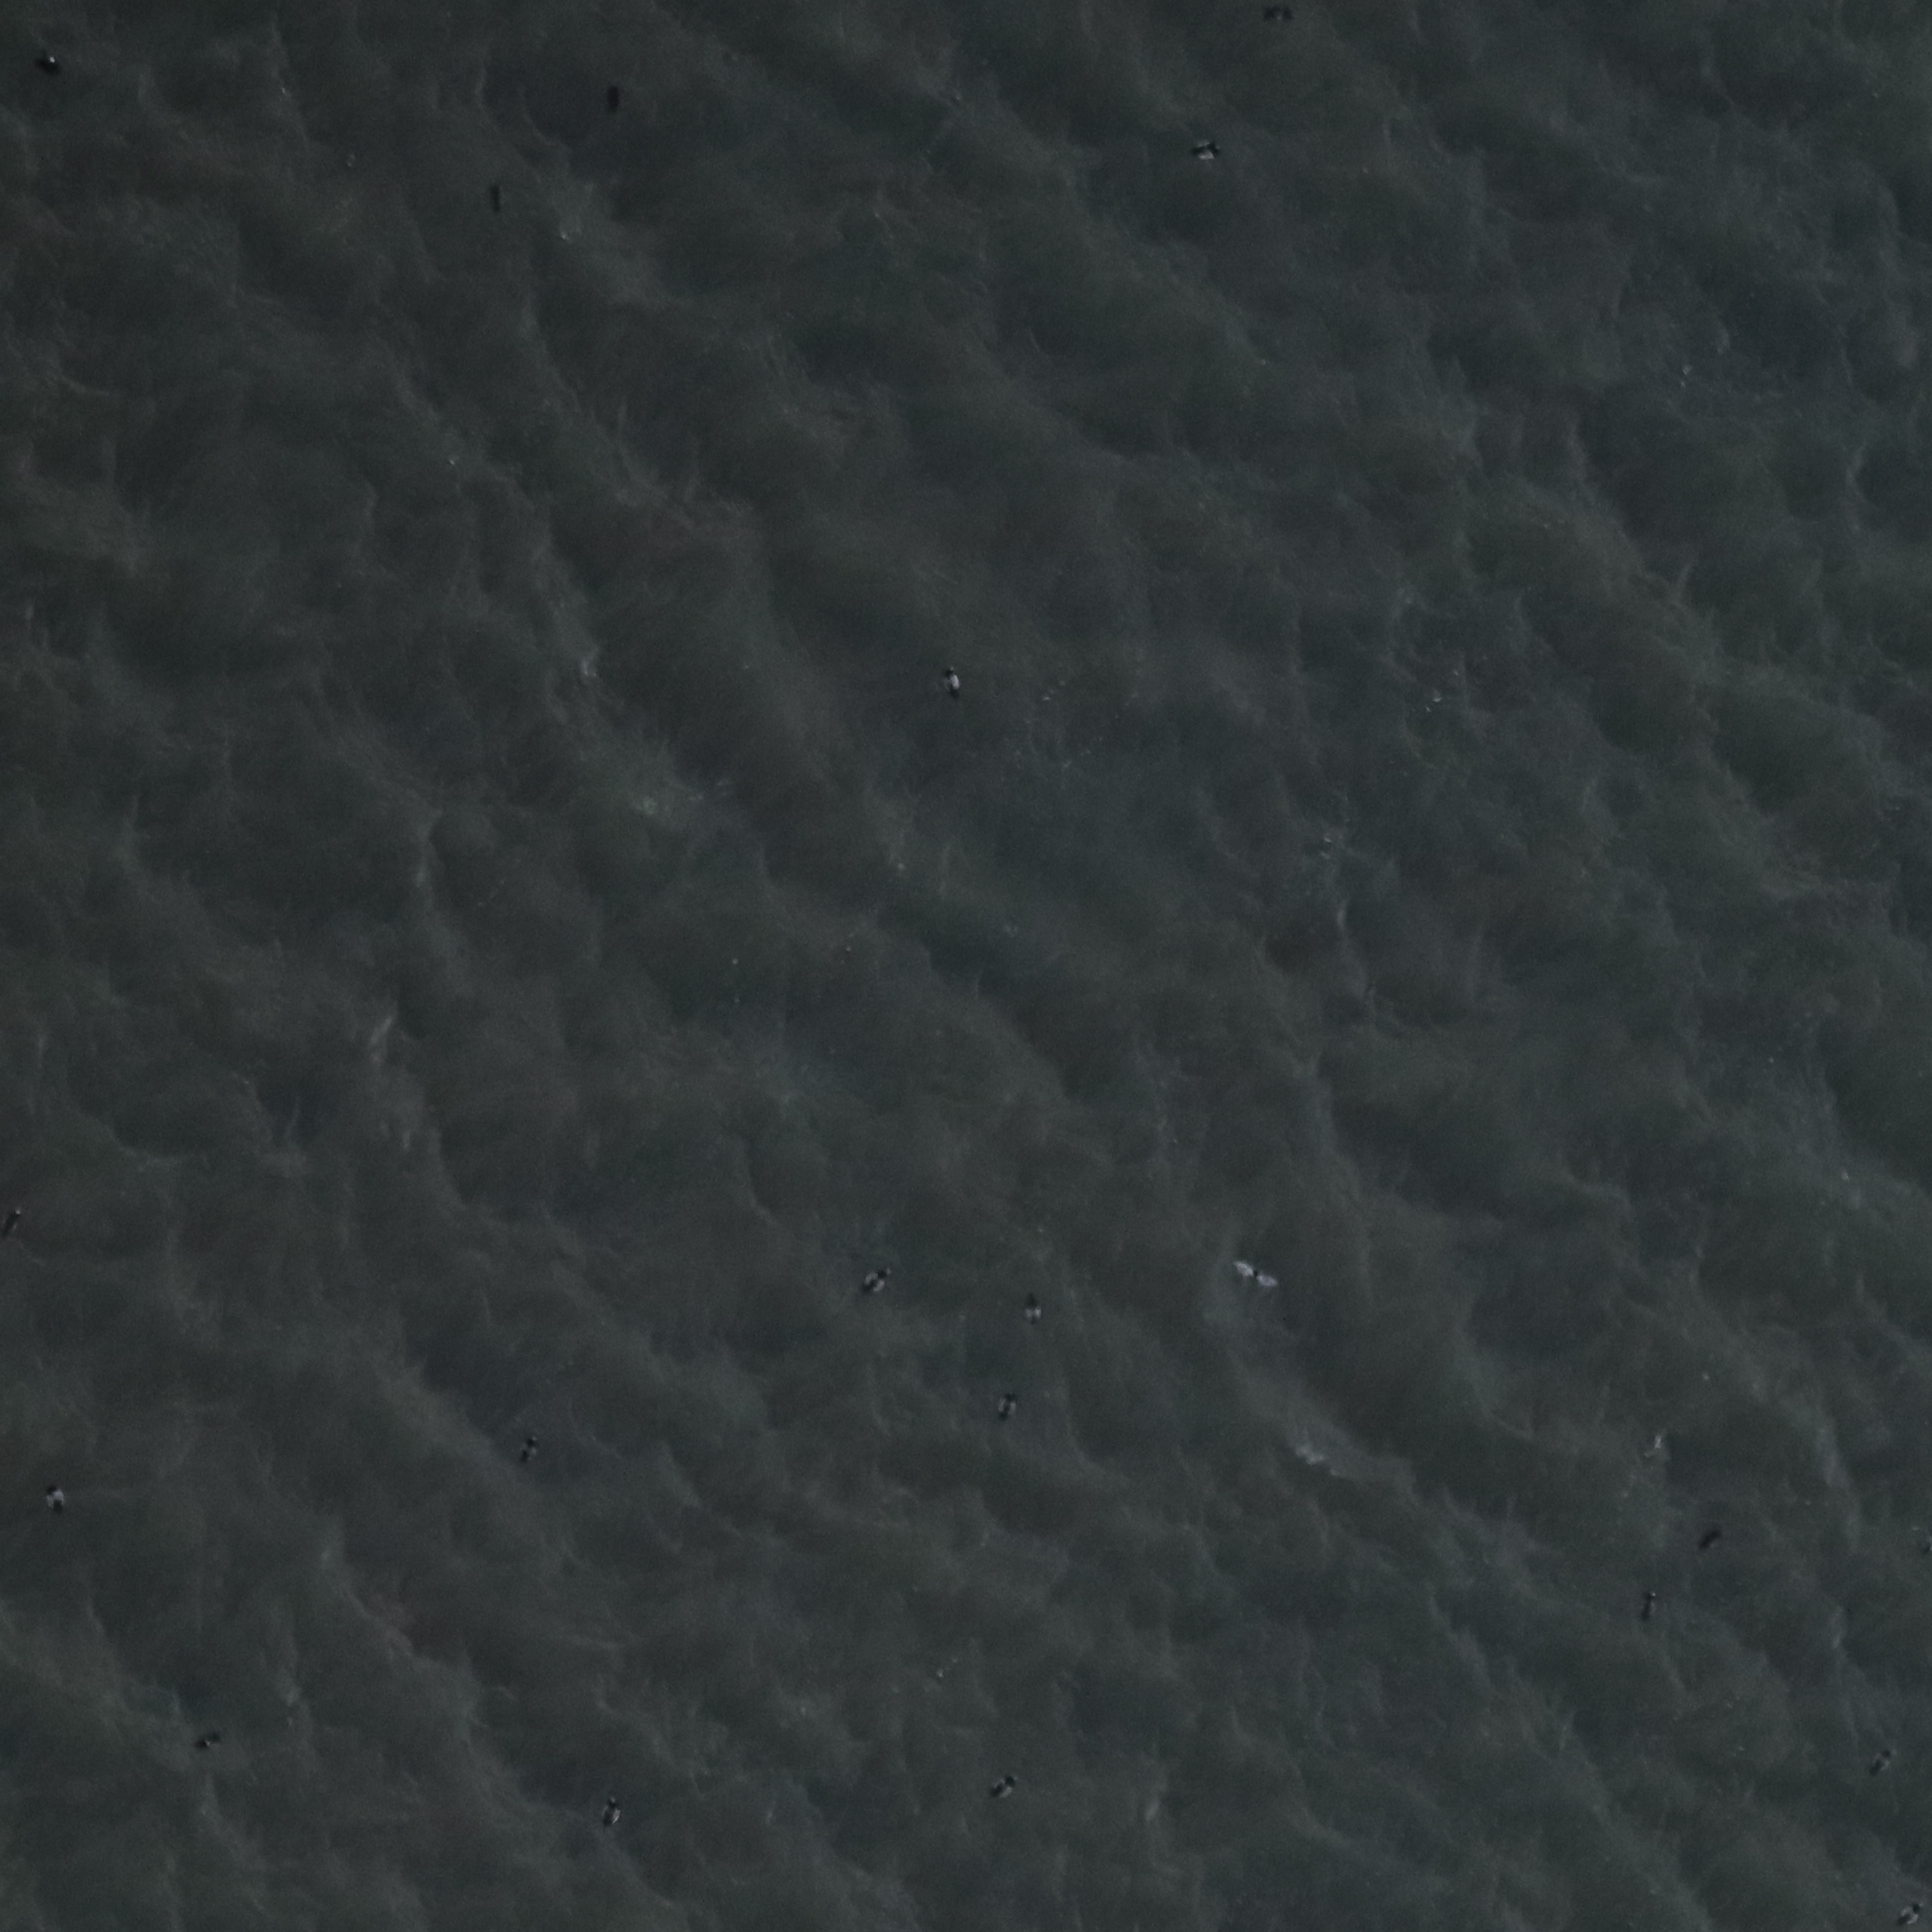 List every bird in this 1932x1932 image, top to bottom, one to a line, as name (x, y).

other bird (1277, 16)
other bird (51, 64)
other bird (610, 99)
other bird (1209, 153)
other bird (497, 199)
other bird (953, 681)
other bird (1258, 1276)
other bird (876, 1282)
other bird (1032, 1310)
other bird (1008, 1406)
other bird (528, 1449)
other bird (56, 1495)
other bird (1709, 1538)
other bird (1930, 1544)
other bird (1647, 1607)
other bird (208, 1740)
other bird (1879, 1760)
other bird (1004, 1789)
other bird (611, 1811)
other bird (1909, 1916)